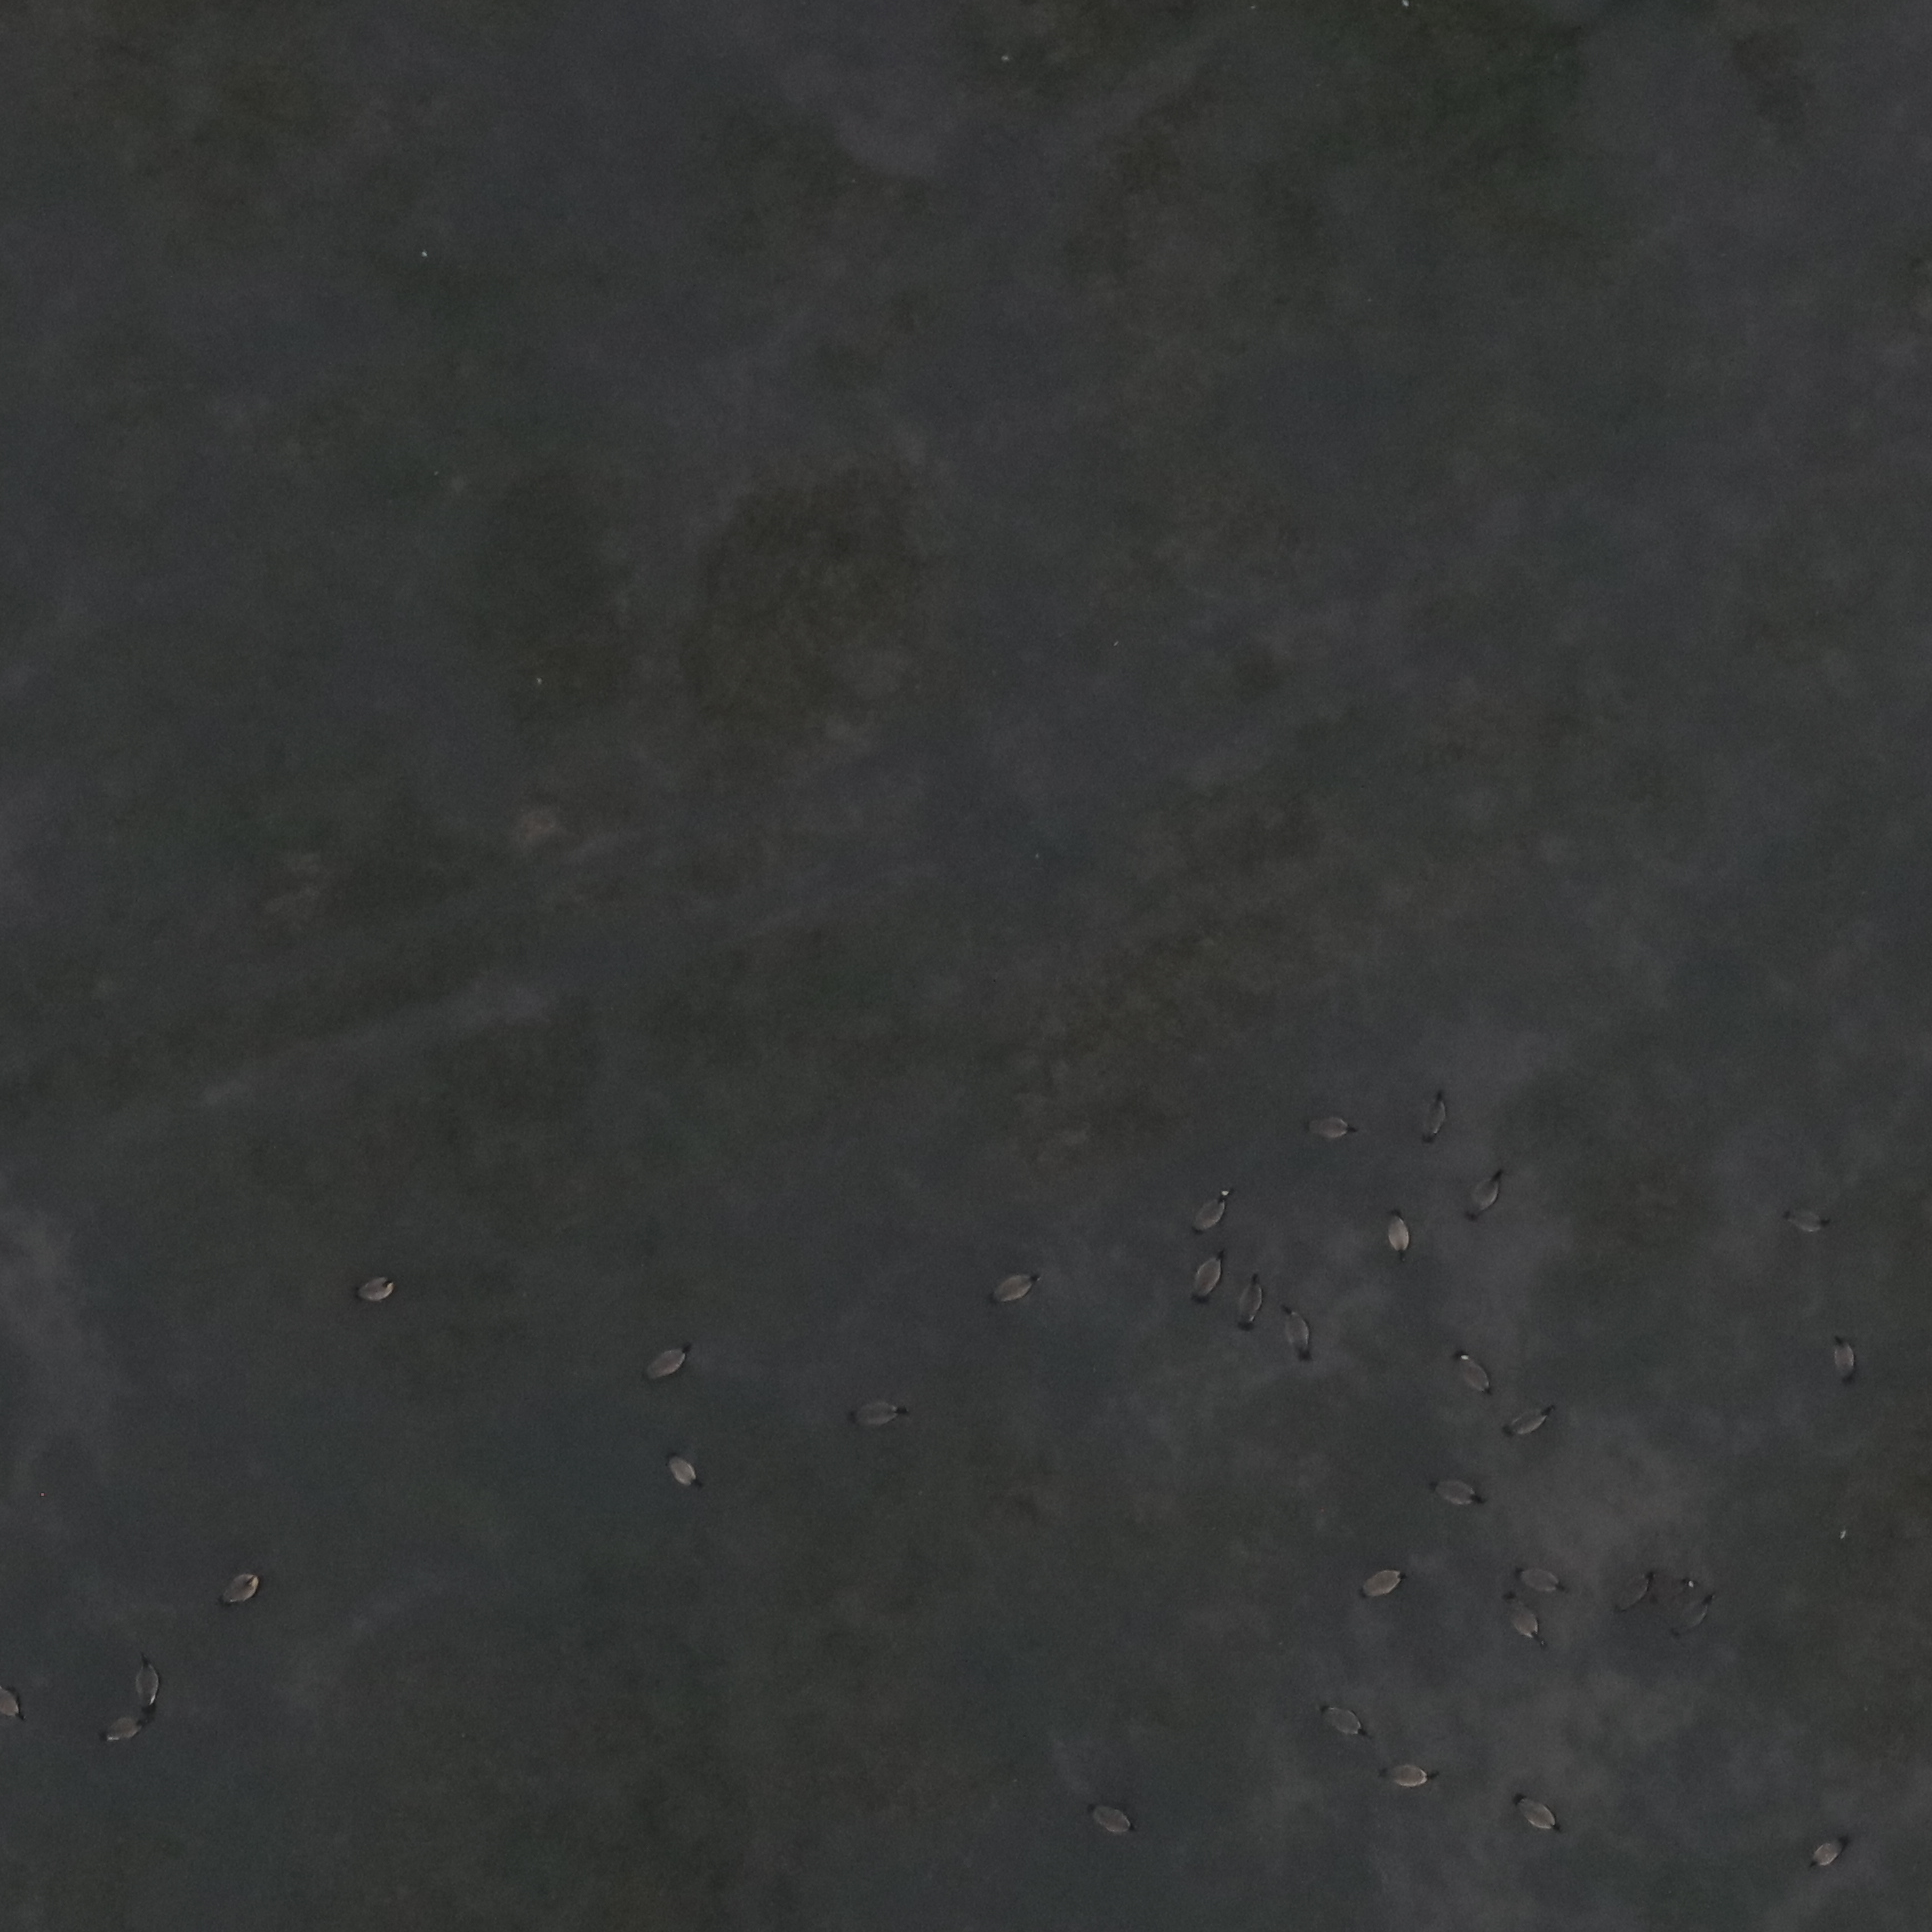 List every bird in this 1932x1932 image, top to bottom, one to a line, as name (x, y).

Canada goose (1428, 1112)
Canada goose (1335, 1123)
Canada goose (1486, 1195)
Canada goose (1208, 1207)
Canada goose (1804, 1222)
Canada goose (1399, 1235)
Canada goose (1208, 1276)
Canada goose (370, 1285)
Canada goose (1012, 1287)
Canada goose (1254, 1295)
Canada goose (1290, 1326)
Canada goose (1843, 1358)
Canada goose (664, 1363)
Canada goose (1473, 1373)
Canada goose (877, 1414)
Canada goose (1529, 1418)
Canada goose (678, 1466)
Canada goose (1457, 1491)
Canada goose (1529, 1574)
Canada goose (1383, 1582)
Canada goose (241, 1590)
Canada goose (1633, 1595)
Canada goose (1517, 1617)
Canada goose (1693, 1622)
Canada goose (150, 1691)
Canada goose (2, 1698)
Canada goose (1349, 1727)
Canada goose (121, 1728)
Canada goose (1411, 1775)
Canada goose (1538, 1815)
Canada goose (1109, 1818)
Canada goose (1826, 1854)